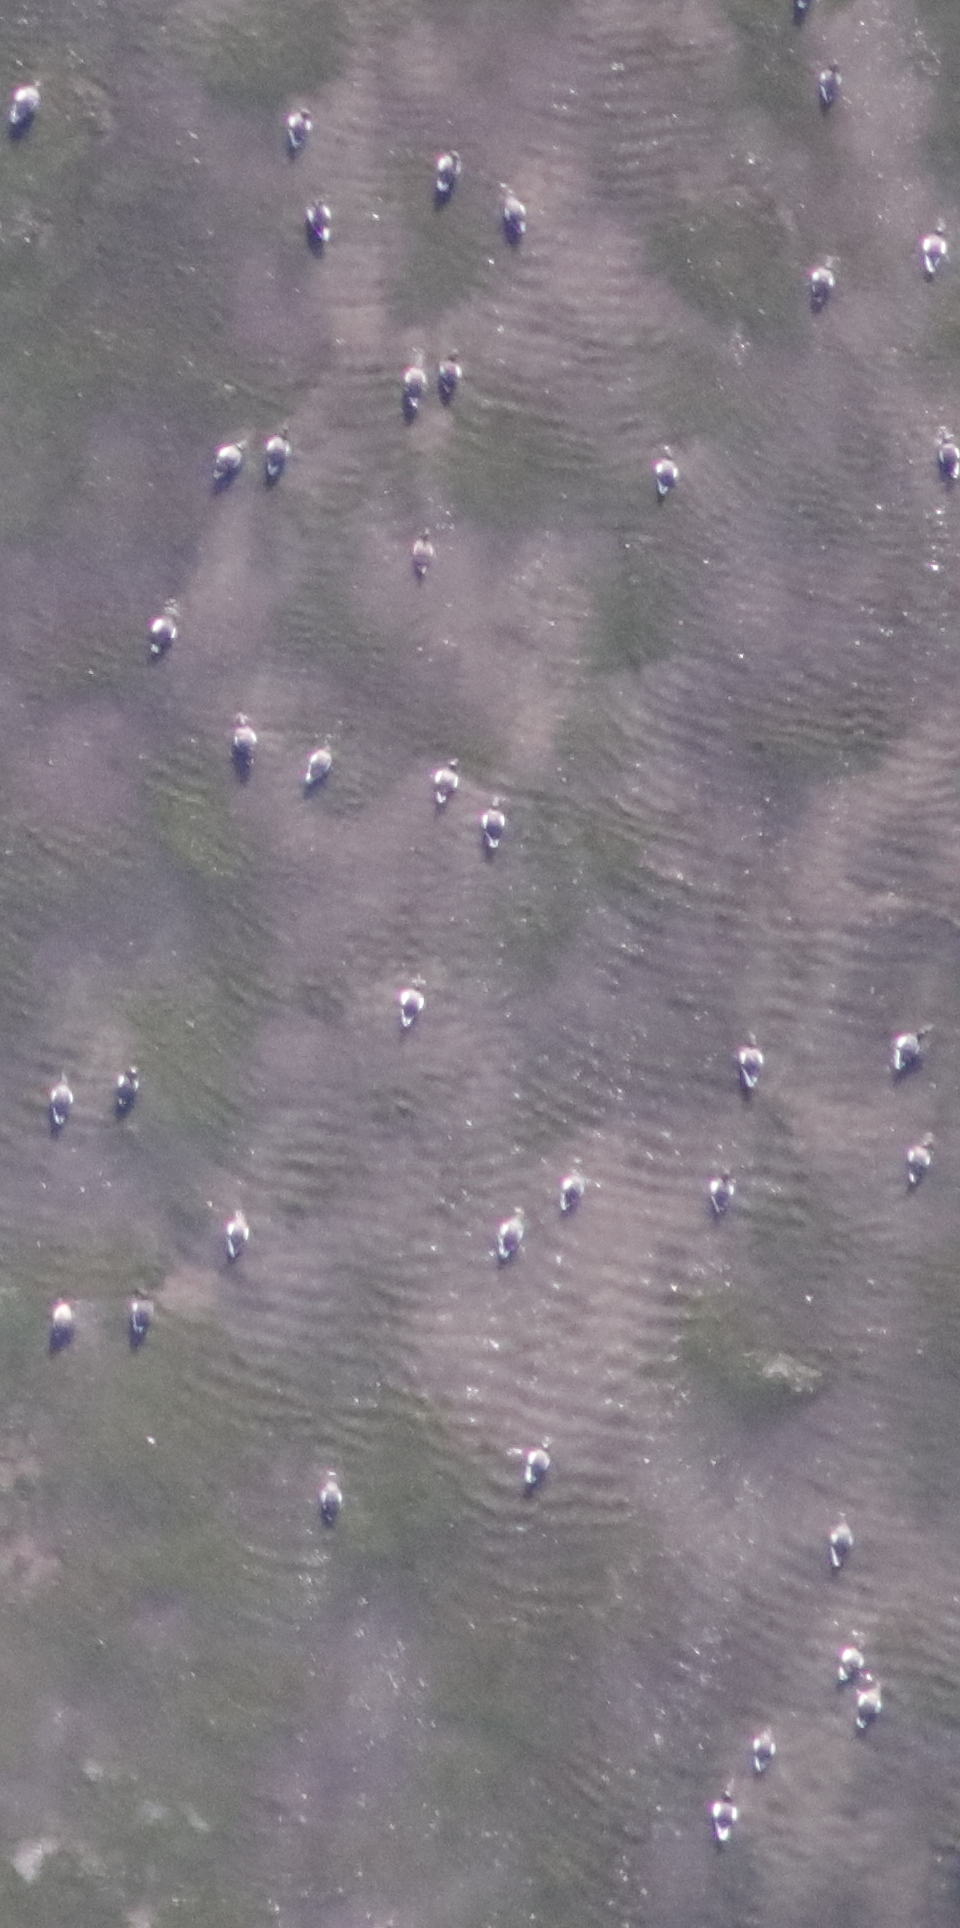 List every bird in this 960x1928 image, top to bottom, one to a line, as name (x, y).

brant (827, 81)
brant (26, 101)
brant (295, 126)
brant (446, 177)
brant (318, 221)
brant (508, 222)
brant (935, 245)
brant (825, 278)
brant (455, 379)
brant (408, 386)
brant (951, 460)
brant (226, 461)
brant (277, 467)
brant (668, 474)
brant (417, 557)
brant (163, 632)
brant (246, 739)
brant (311, 773)
brant (444, 775)
brant (491, 822)
brant (411, 1002)
brant (901, 1047)
brant (752, 1064)
brant (127, 1096)
brant (55, 1107)
brant (913, 1159)
brant (574, 1195)
brant (724, 1197)
brant (239, 1233)
brant (506, 1235)
brant (138, 1316)
brant (55, 1318)
brant (545, 1471)
brant (327, 1498)
brant (836, 1543)
brant (846, 1665)
brant (872, 1712)
brant (765, 1748)
brant (724, 1817)